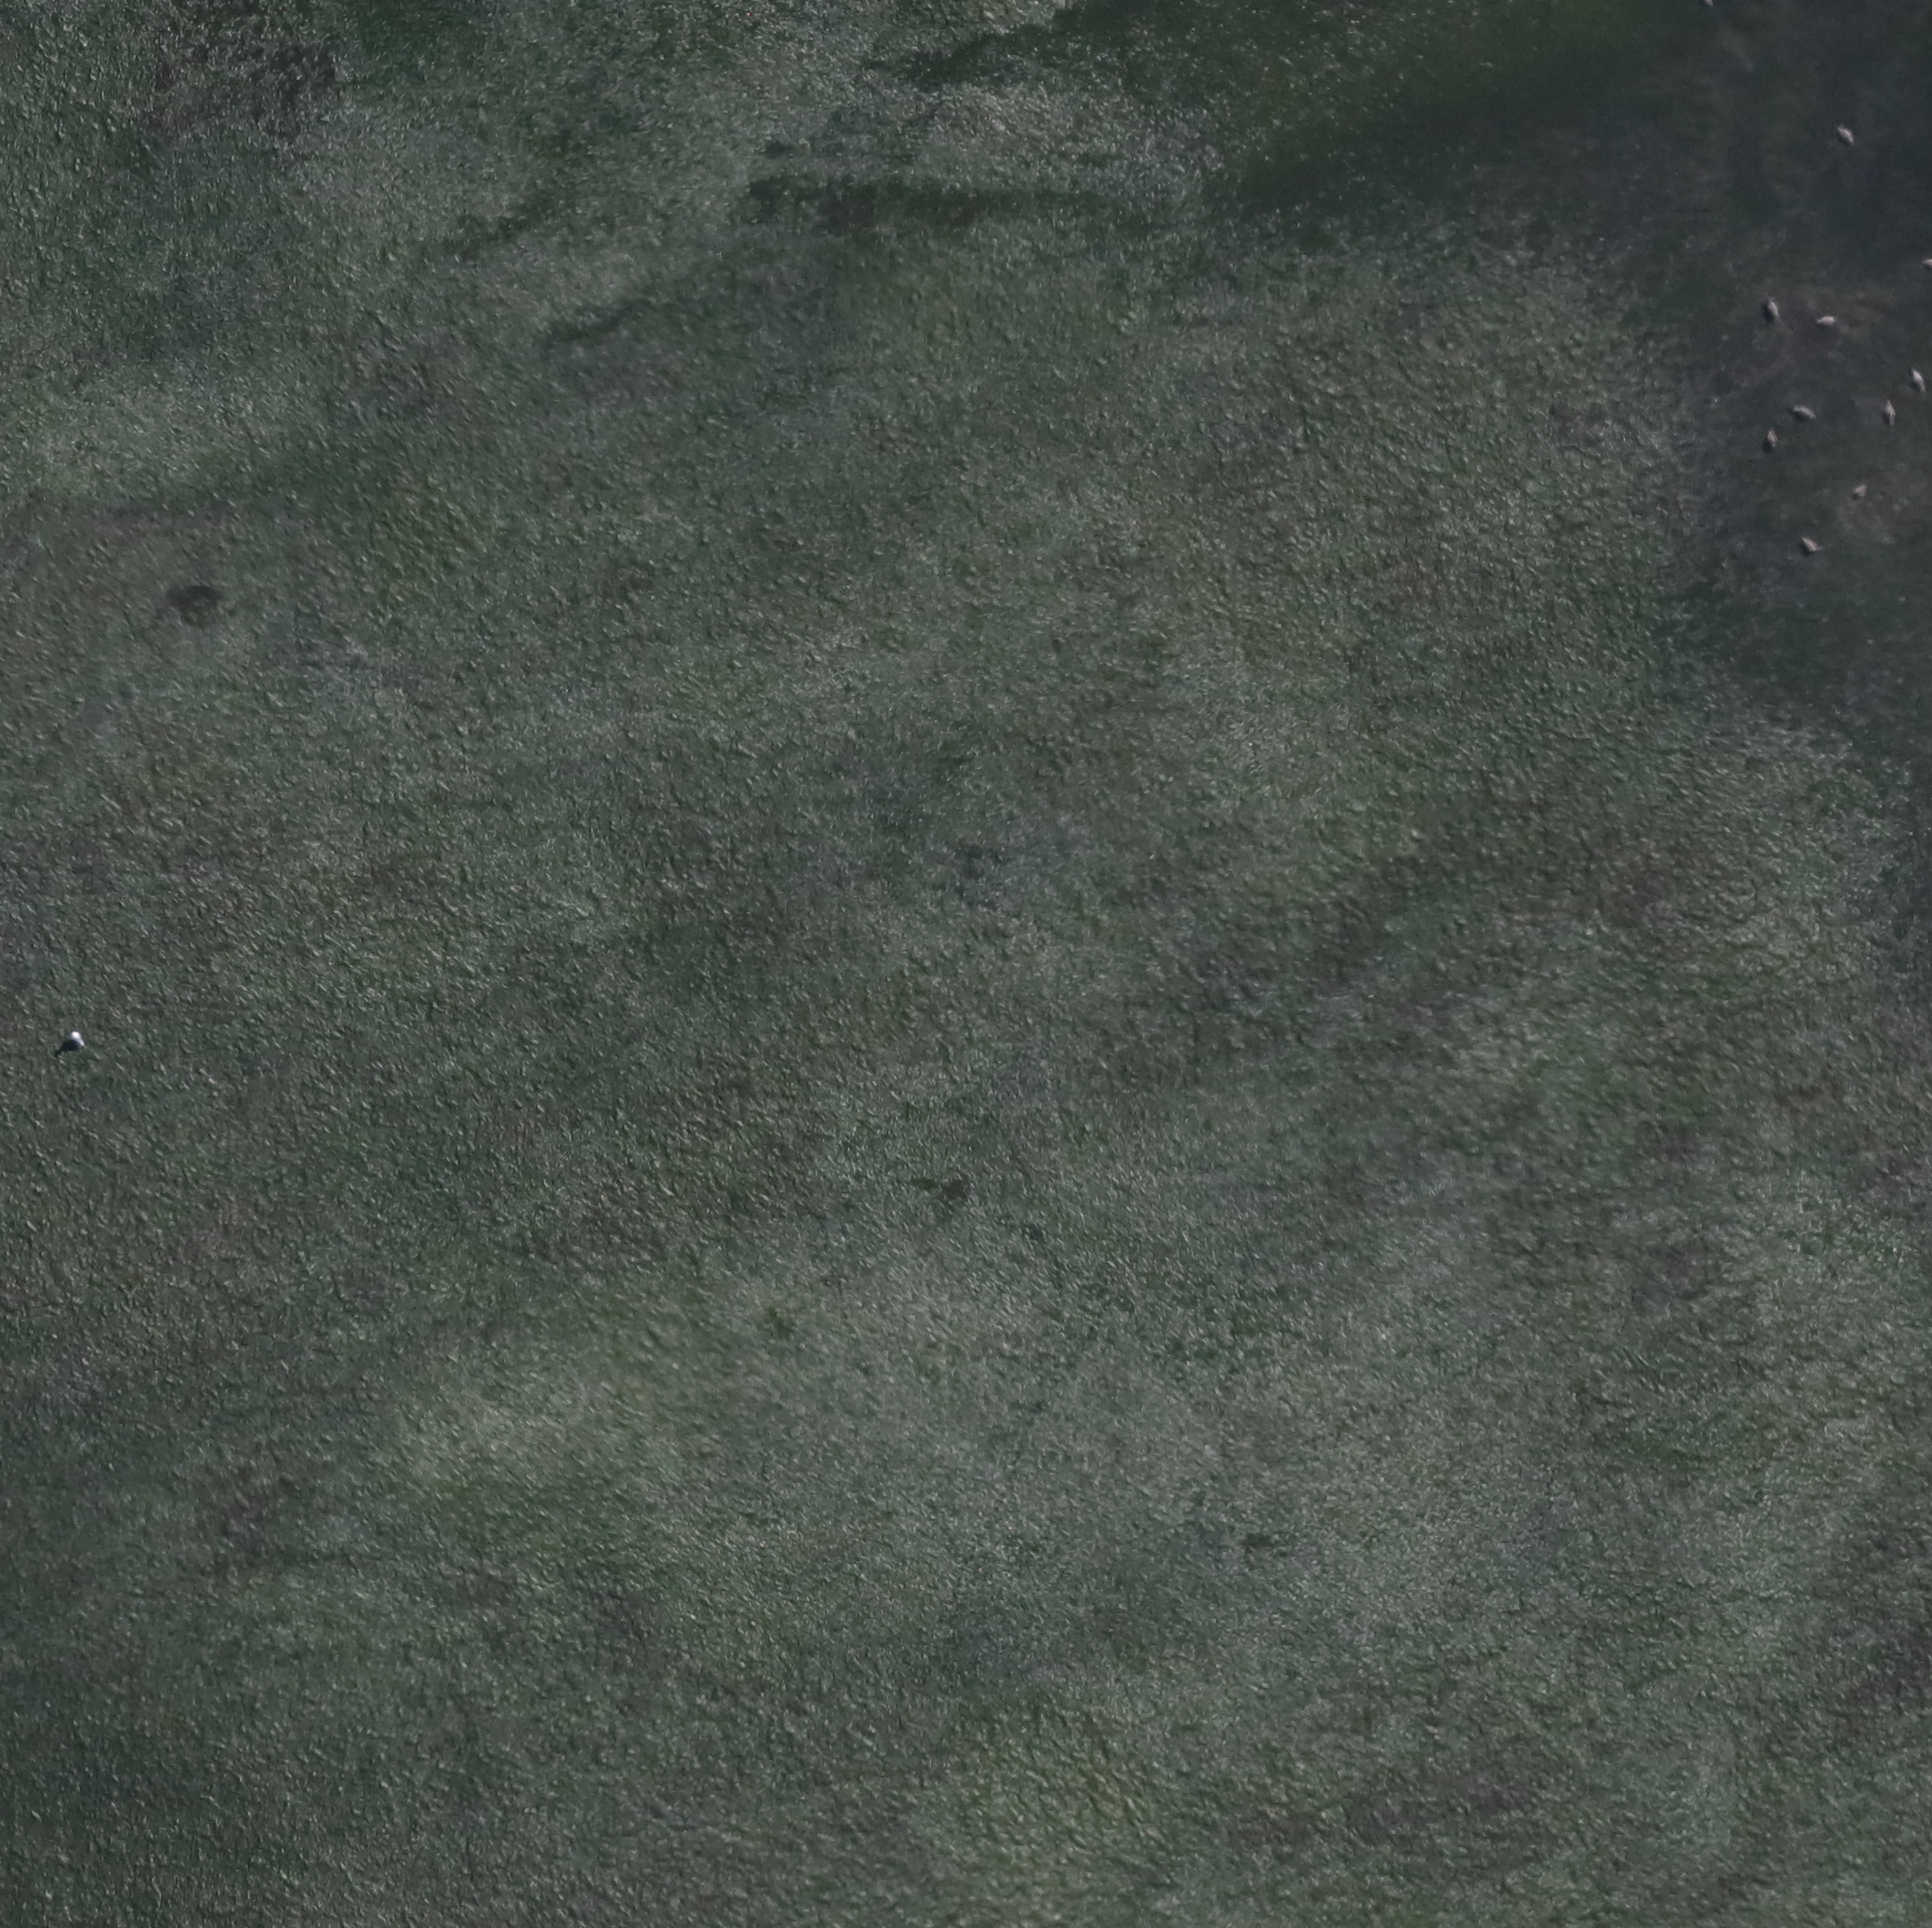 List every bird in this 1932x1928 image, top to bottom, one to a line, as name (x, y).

Canada goose (1845, 138)
Canada goose (1931, 262)
Canada goose (1770, 310)
Canada goose (1826, 321)
other bird (1920, 378)
other bird (1801, 412)
other bird (1888, 415)
other bird (1775, 442)
other bird (1860, 490)
other bird (1809, 543)
gull (77, 1038)